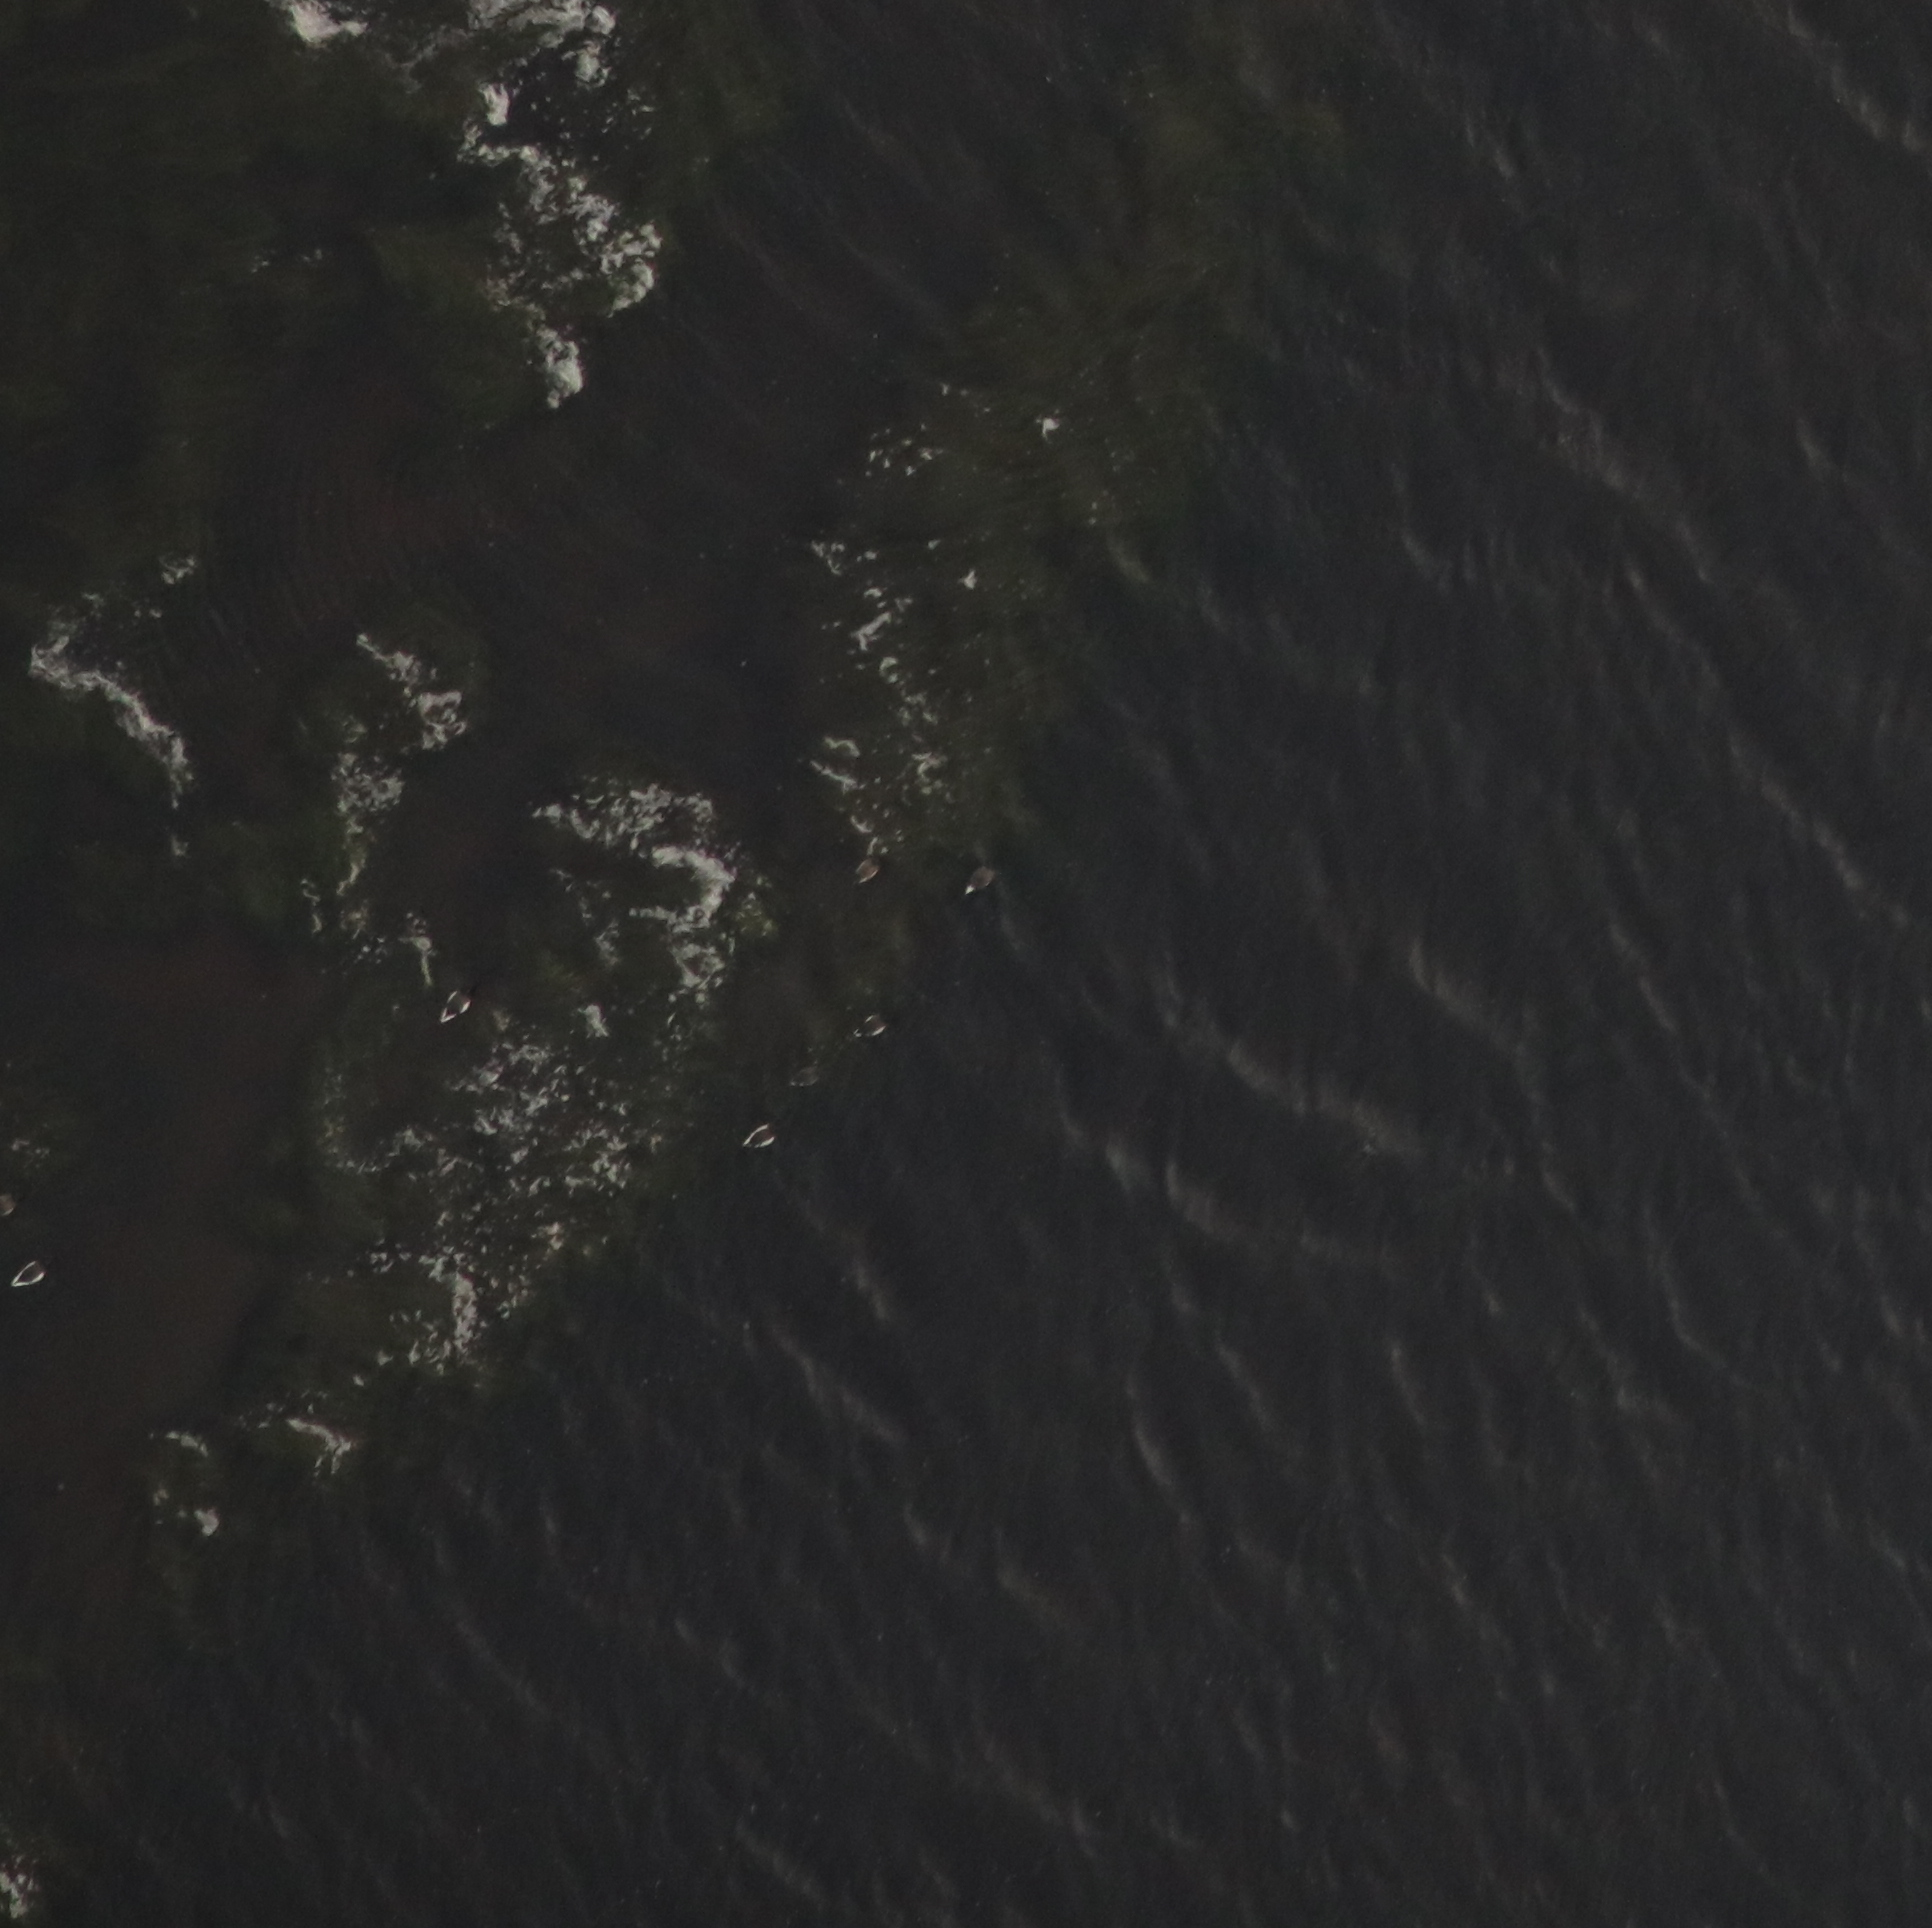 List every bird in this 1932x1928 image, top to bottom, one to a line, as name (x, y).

brant (865, 870)
brant (982, 877)
brant (457, 1005)
brant (873, 1026)
brant (809, 1077)
brant (762, 1136)
brant (5, 1204)
brant (28, 1275)